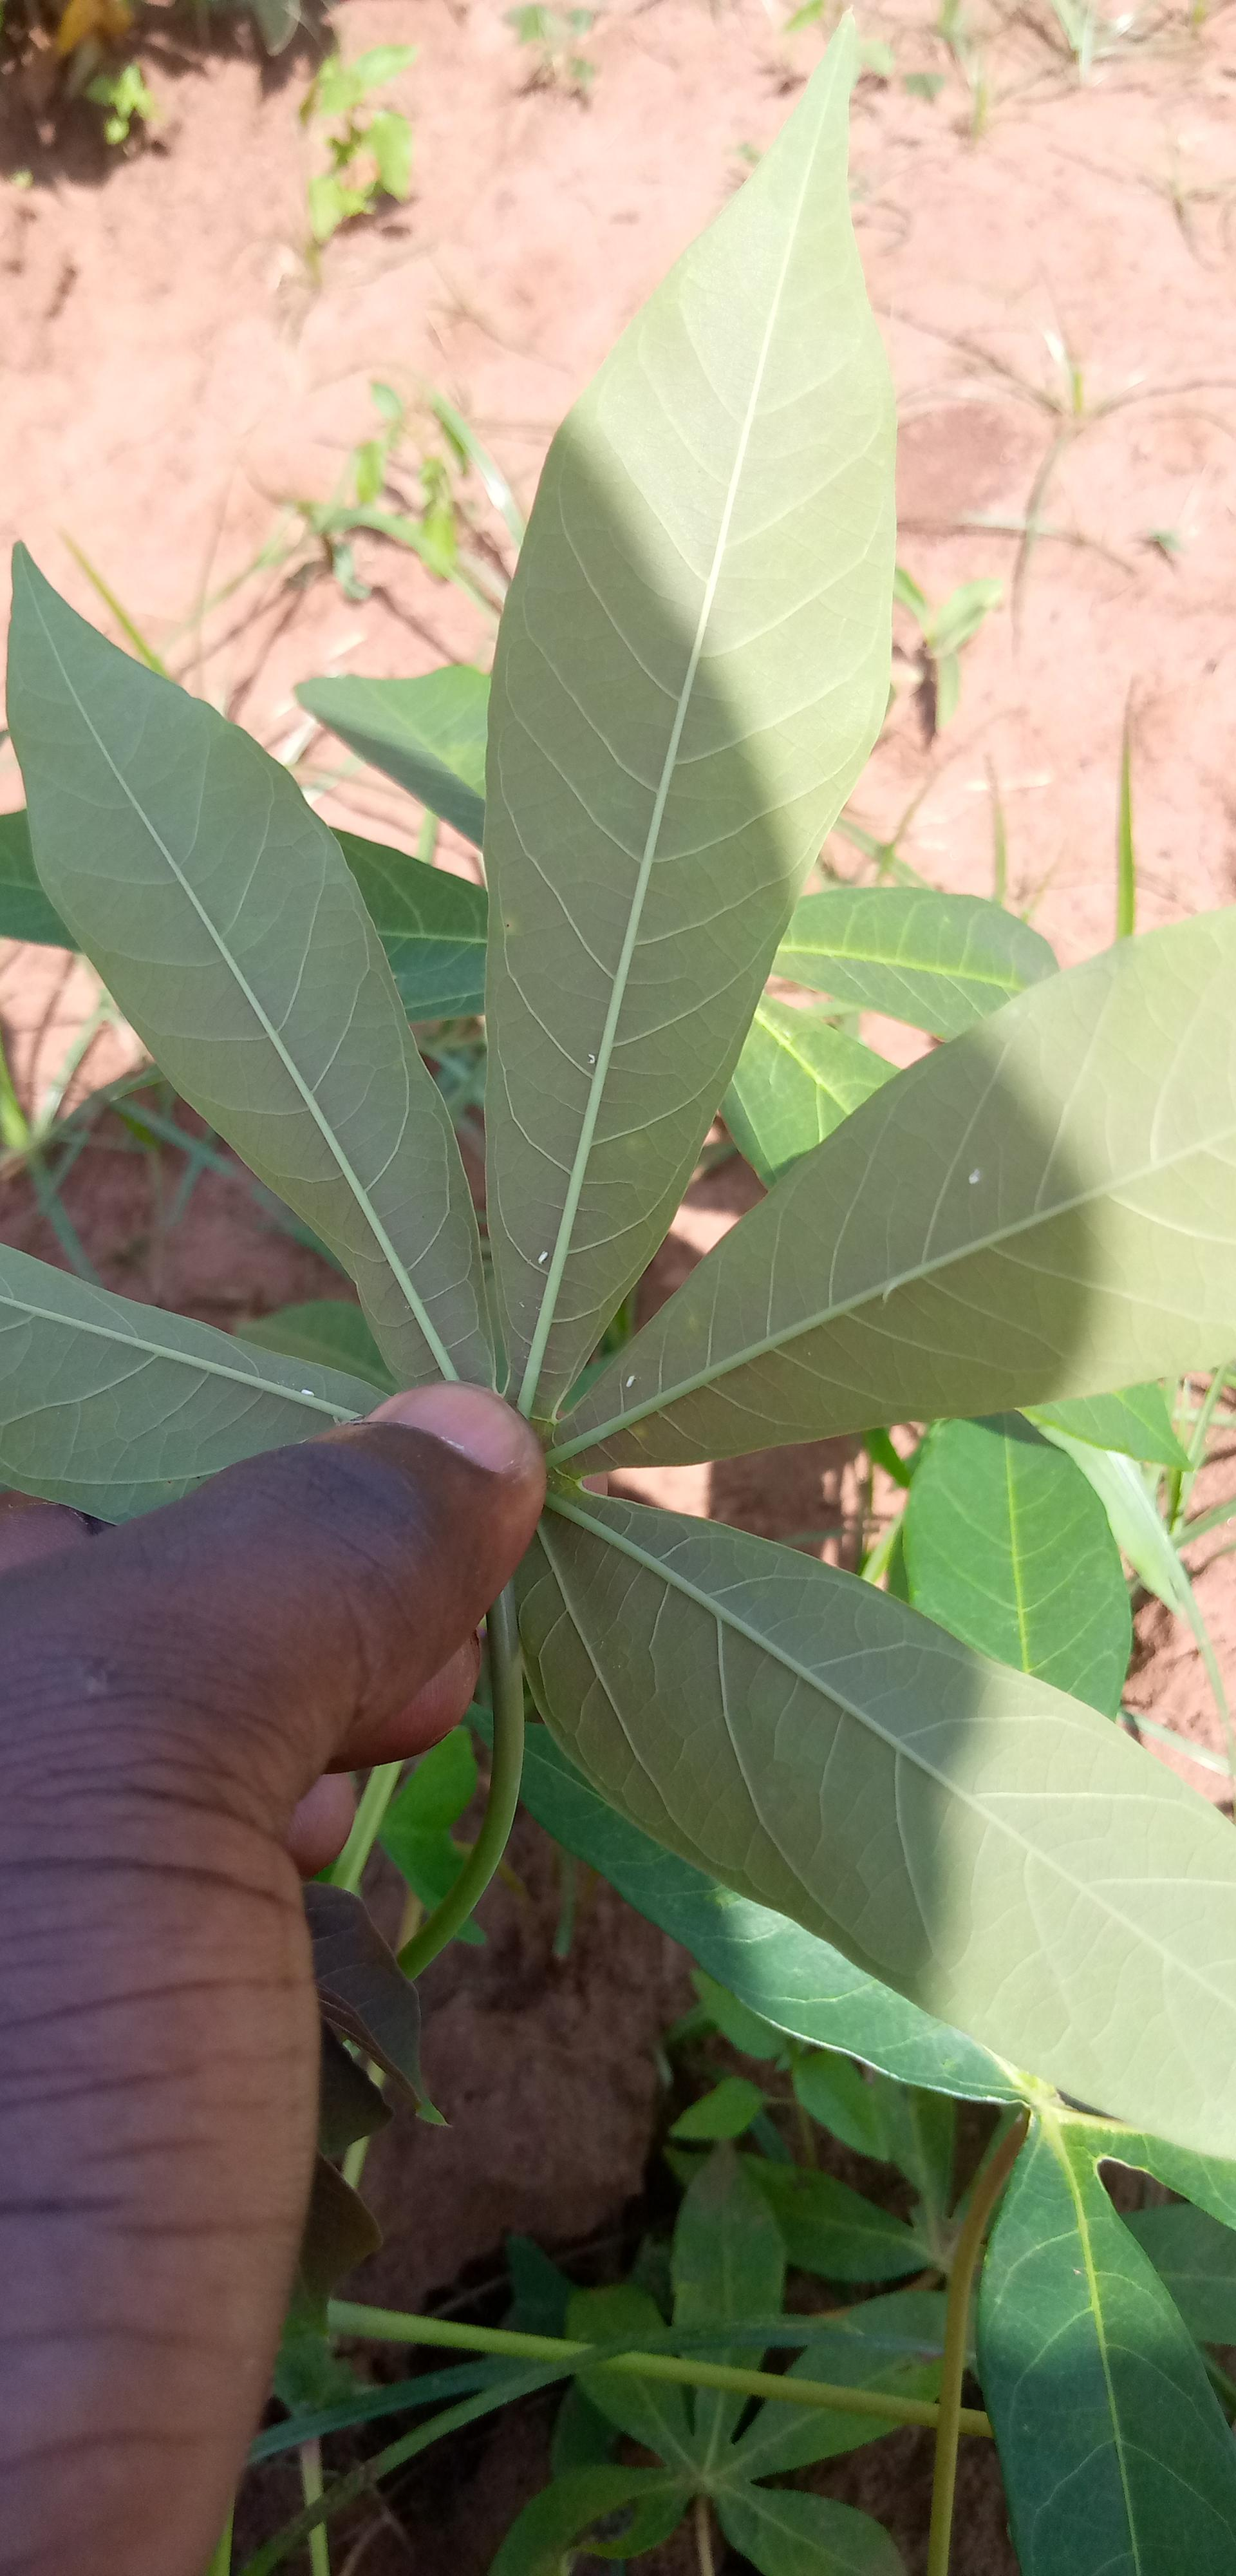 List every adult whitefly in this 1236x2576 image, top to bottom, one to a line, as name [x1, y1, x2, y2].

whitefly [586, 1052, 597, 1066]
whitefly [967, 1168, 984, 1186]
whitefly [537, 1249, 552, 1267]
whitefly [625, 1373, 637, 1388]
whitefly [301, 1388, 316, 1398]